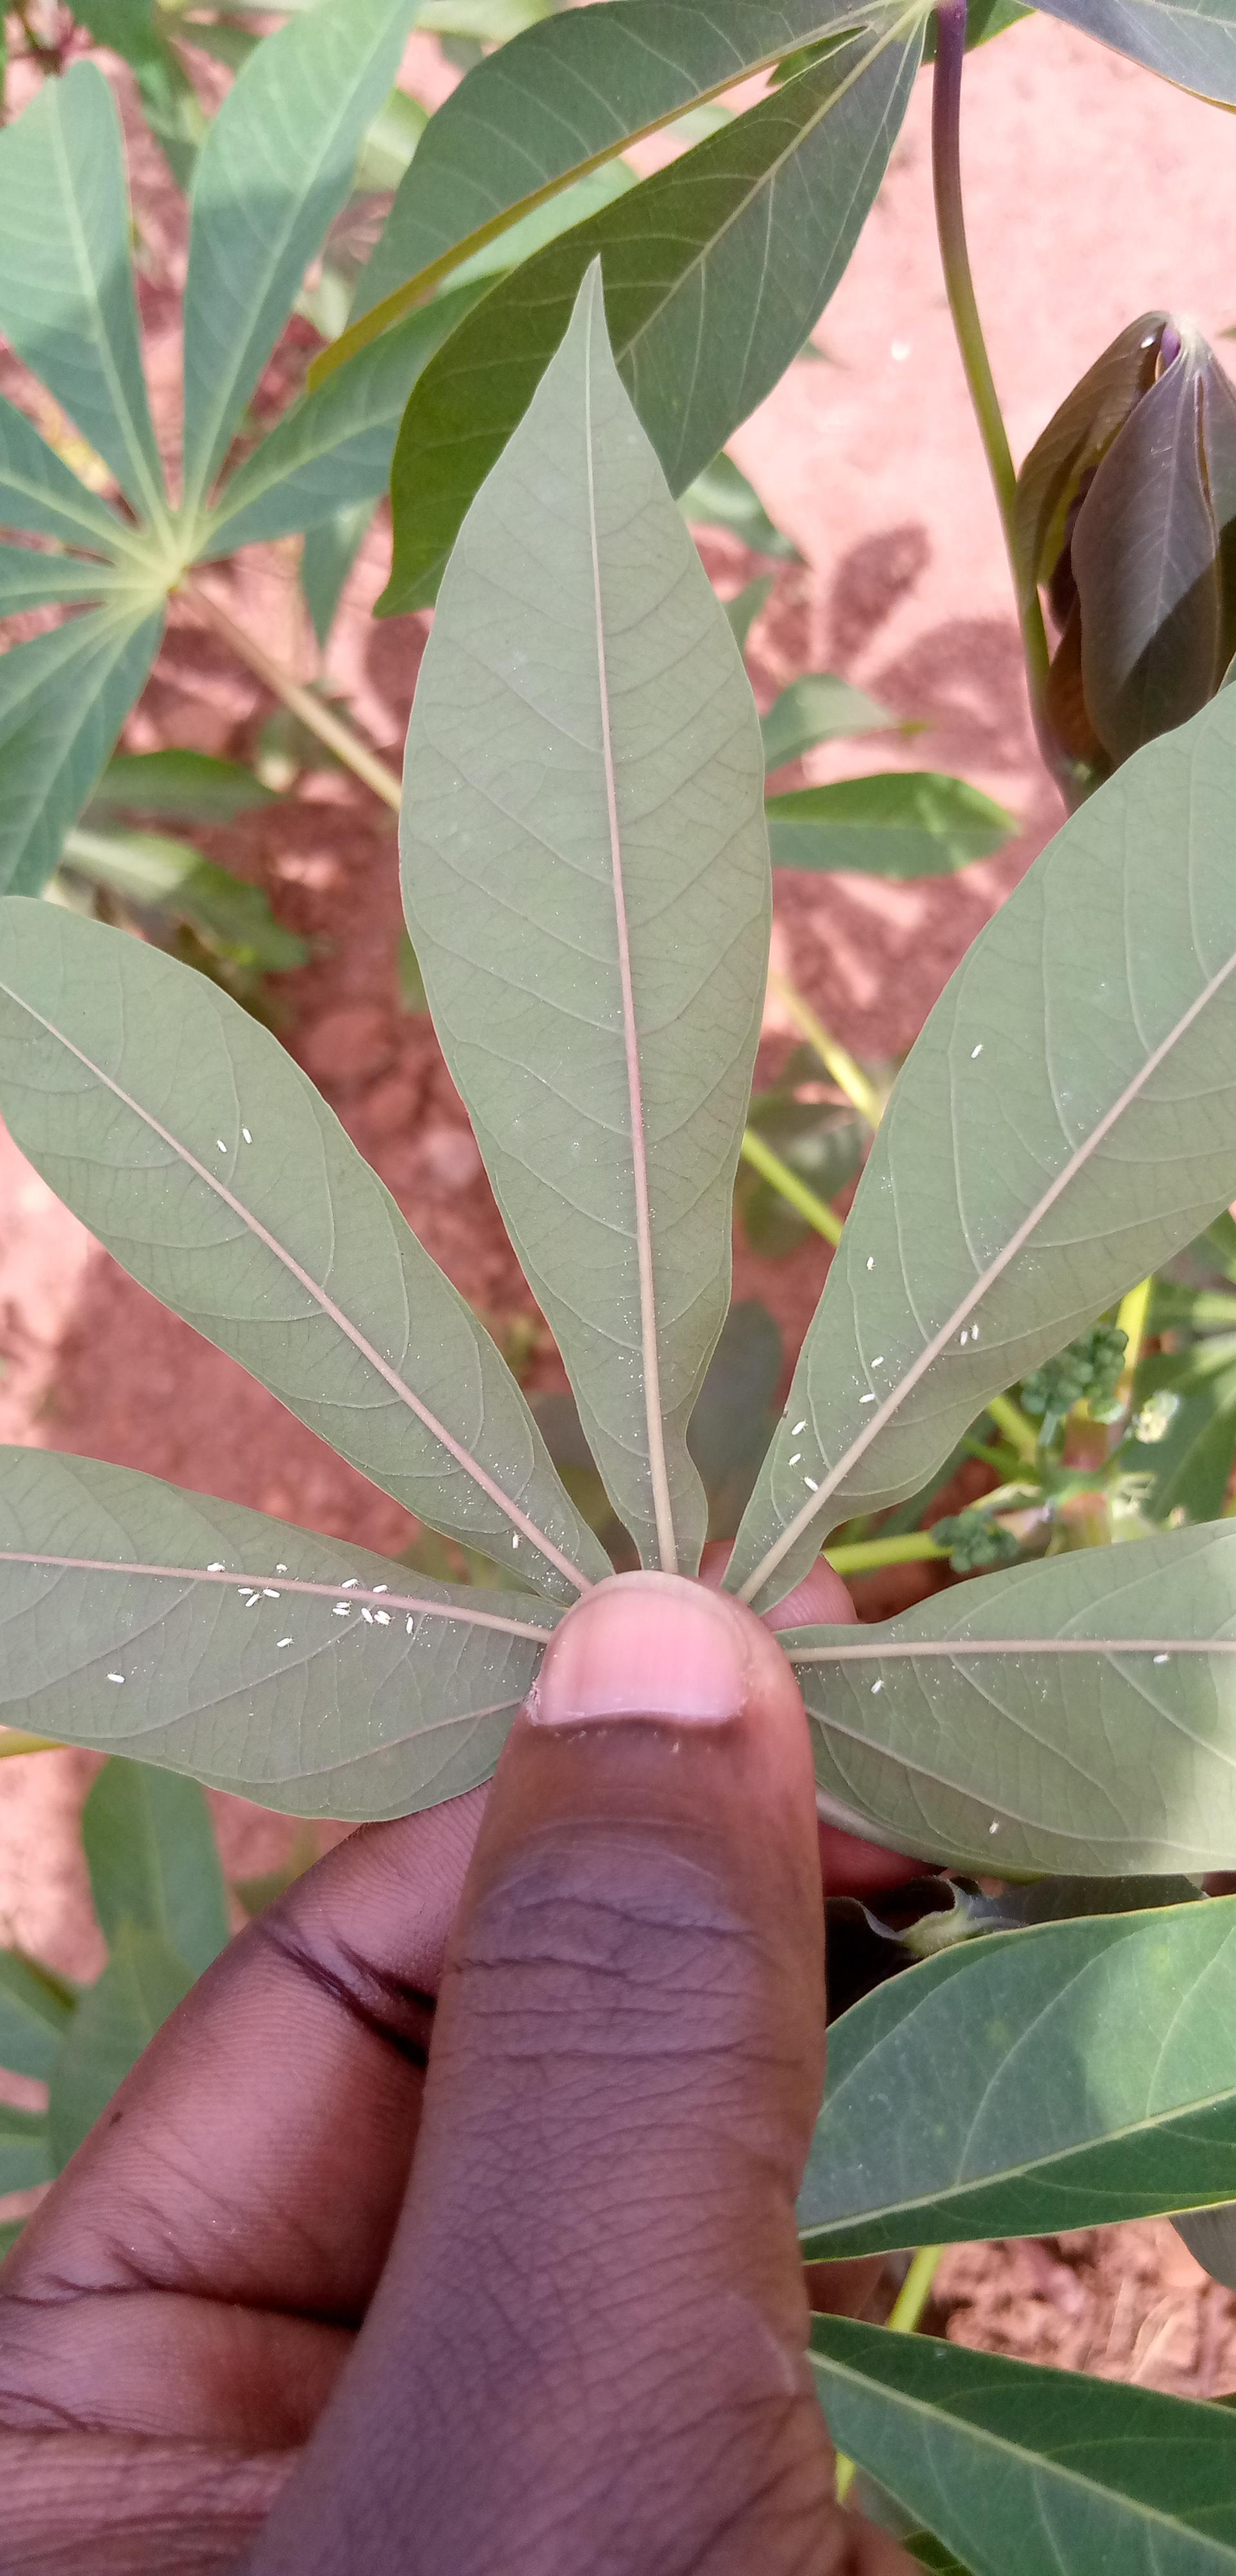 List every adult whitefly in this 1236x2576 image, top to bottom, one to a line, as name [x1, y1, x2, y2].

whitefly [968, 1041, 983, 1062]
whitefly [240, 1126, 255, 1146]
whitefly [214, 1137, 229, 1154]
whitefly [864, 1254, 878, 1274]
whitefly [969, 1321, 980, 1341]
whitefly [959, 1328, 969, 1347]
whitefly [868, 1354, 885, 1372]
whitefly [856, 1391, 878, 1406]
whitefly [789, 1416, 808, 1437]
whitefly [786, 1451, 803, 1470]
whitefly [800, 1475, 821, 1494]
whitefly [509, 1531, 522, 1552]
whitefly [205, 1561, 227, 1573]
whitefly [274, 1561, 290, 1575]
whitefly [340, 1577, 359, 1590]
whitefly [370, 1582, 389, 1596]
whitefly [236, 1586, 255, 1595]
whitefly [261, 1587, 281, 1599]
whitefly [245, 1593, 260, 1608]
whitefly [333, 1600, 351, 1609]
whitefly [331, 1605, 350, 1618]
whitefly [359, 1605, 373, 1624]
whitefly [376, 1609, 392, 1621]
whitefly [373, 1614, 389, 1627]
whitefly [404, 1614, 417, 1636]
whitefly [275, 1637, 295, 1649]
whitefly [1151, 1651, 1169, 1669]
whitefly [106, 1671, 126, 1685]
whitefly [866, 1677, 885, 1698]
whitefly [986, 1819, 1002, 1839]